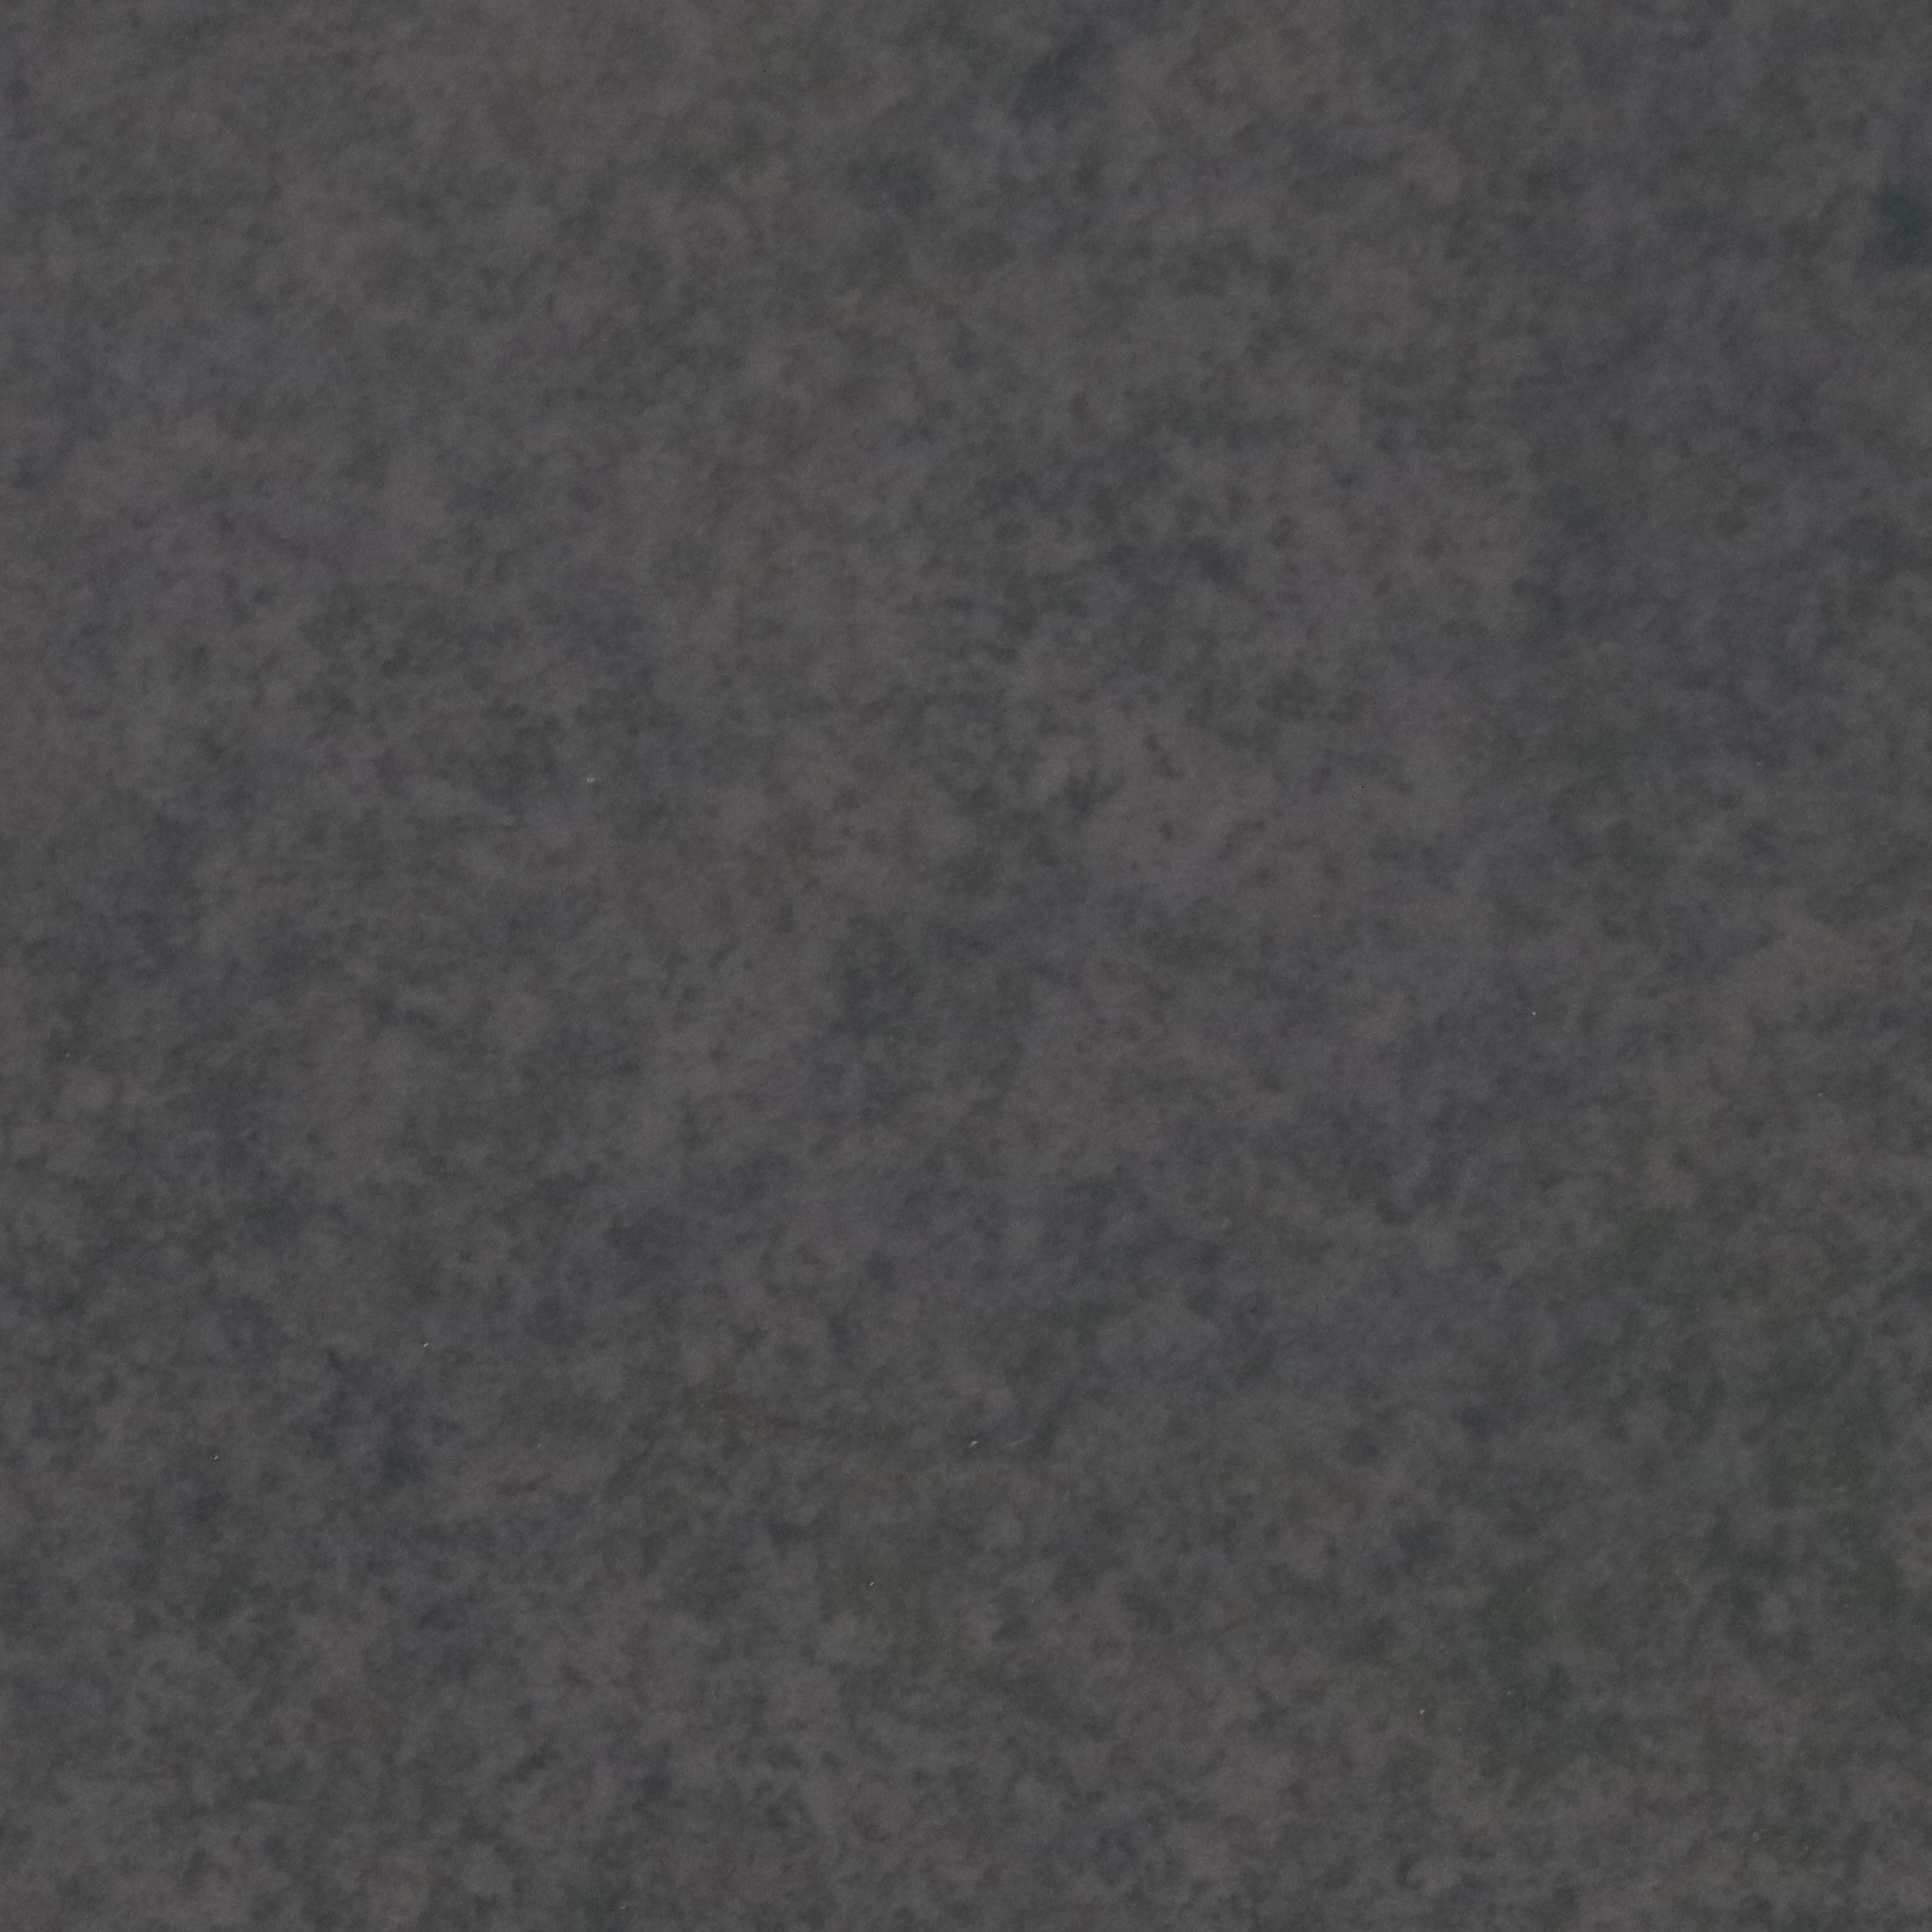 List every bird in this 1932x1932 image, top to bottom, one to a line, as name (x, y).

None